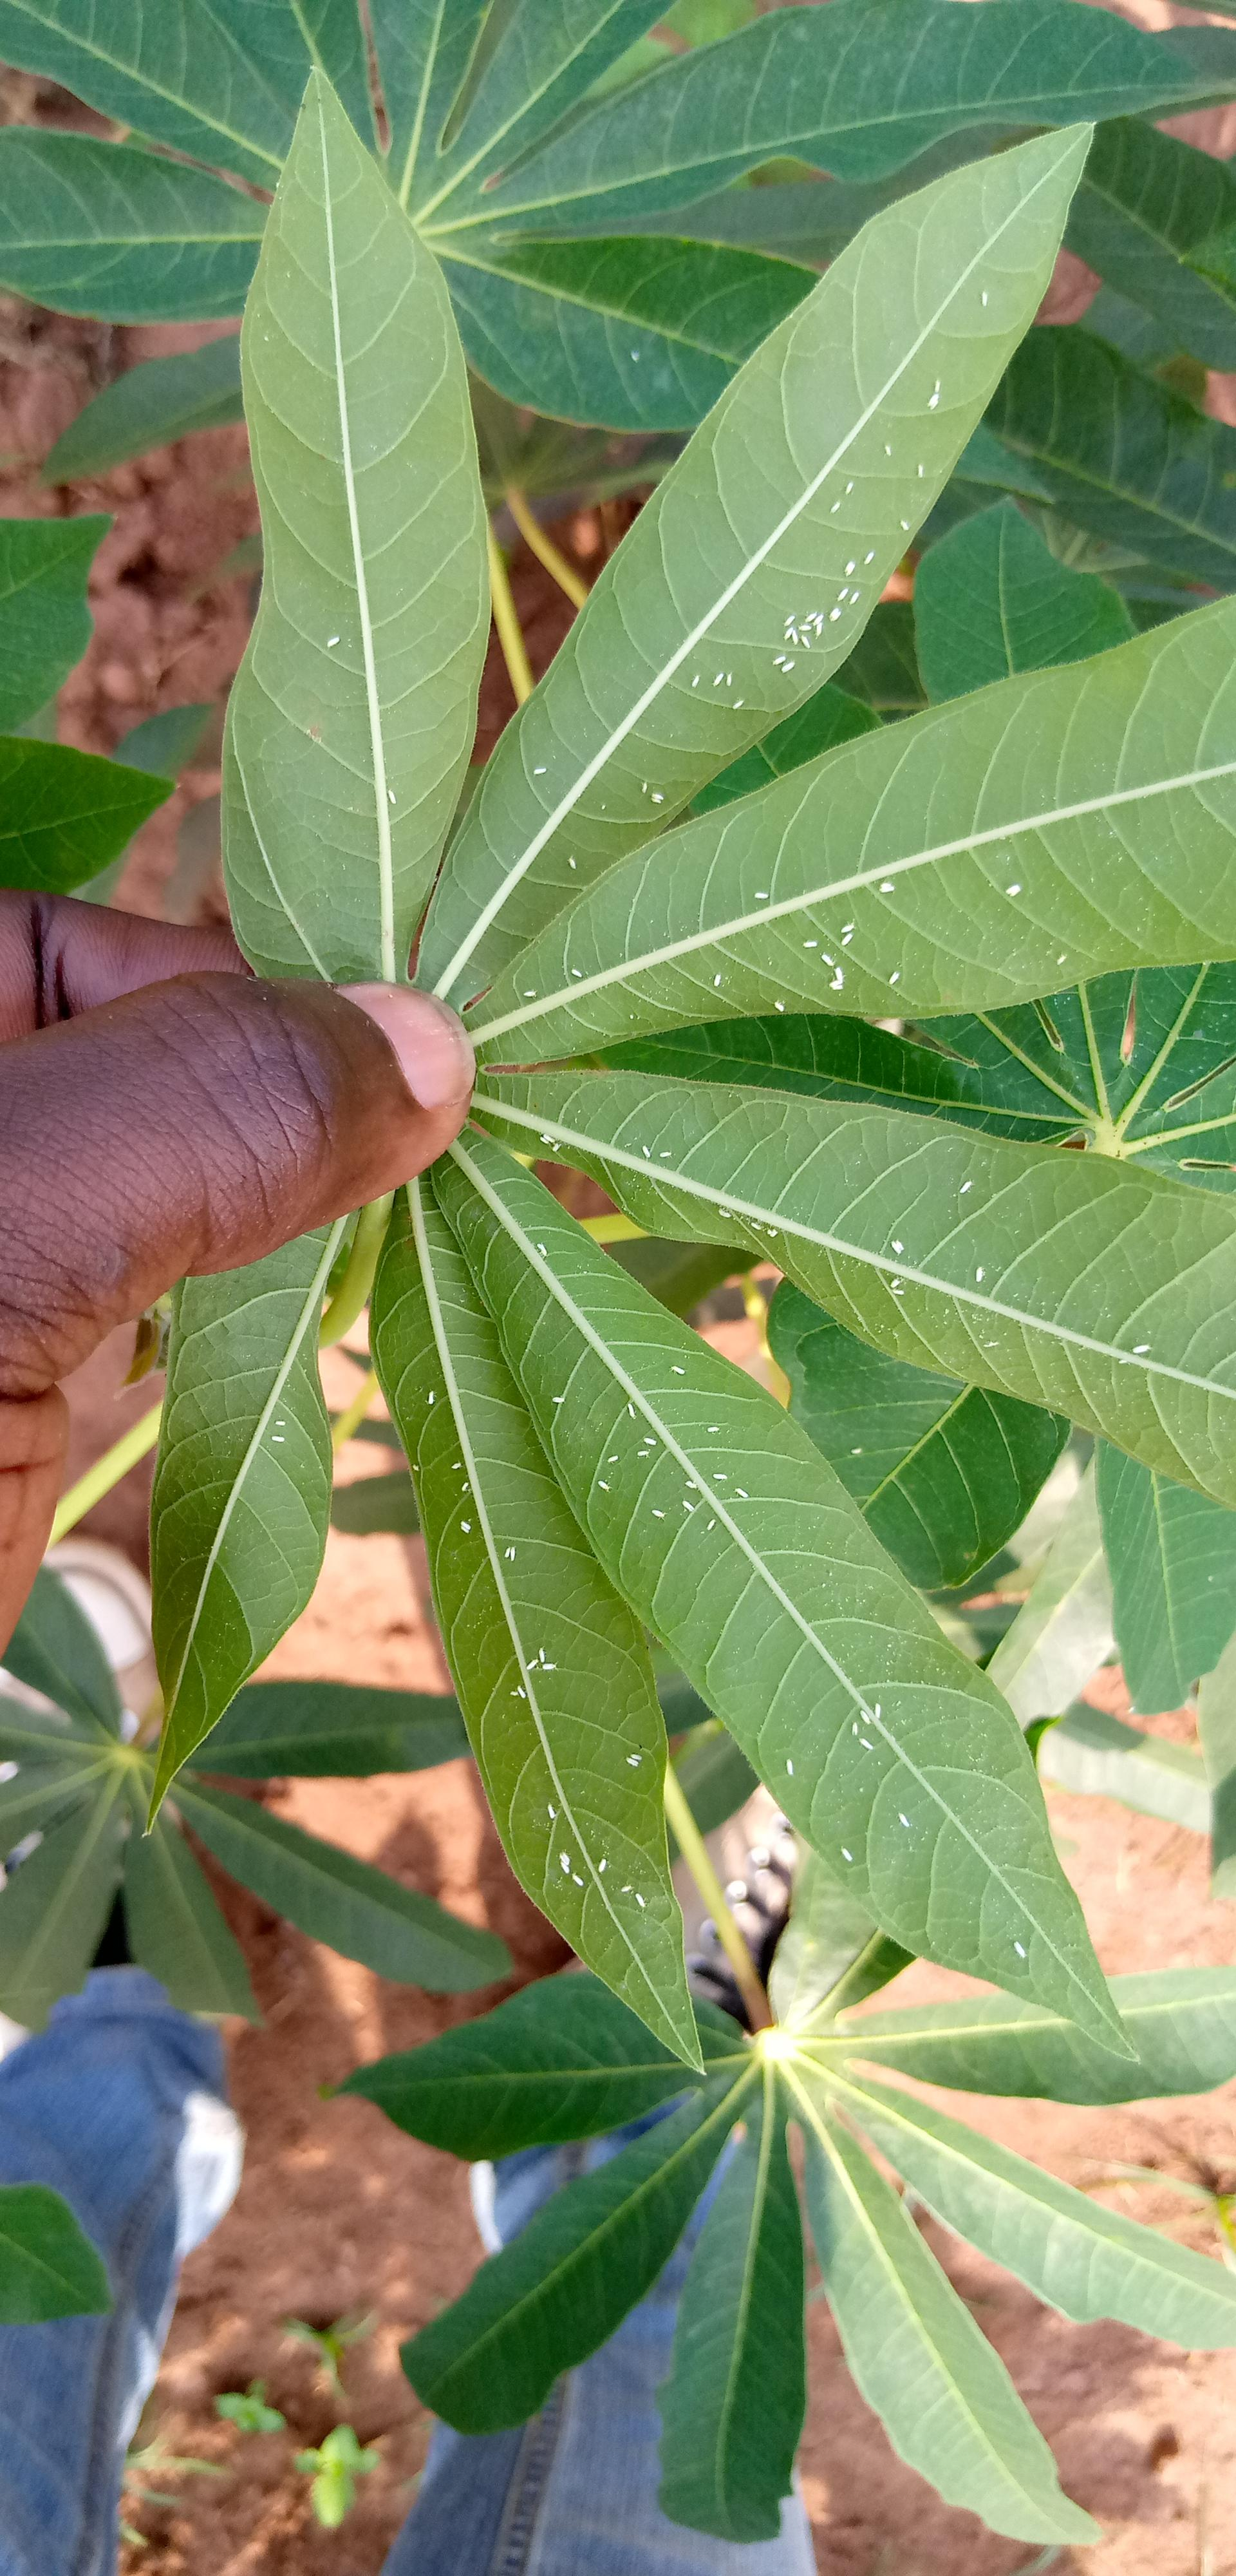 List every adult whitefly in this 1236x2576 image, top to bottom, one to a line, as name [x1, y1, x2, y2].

whitefly [980, 289, 990, 308]
whitefly [932, 376, 942, 393]
whitefly [927, 393, 940, 412]
whitefly [883, 442, 893, 459]
whitefly [916, 462, 925, 481]
whitefly [845, 480, 854, 496]
whitefly [829, 500, 843, 517]
whitefly [898, 518, 912, 533]
whitefly [863, 551, 876, 564]
whitefly [843, 558, 856, 578]
whitefly [836, 586, 849, 601]
whitefly [849, 590, 861, 607]
whitefly [827, 607, 843, 623]
whitefly [805, 611, 816, 622]
whitefly [816, 612, 824, 640]
whitefly [782, 614, 796, 627]
whitefly [798, 624, 812, 632]
whitefly [783, 627, 799, 646]
whitefly [326, 634, 344, 649]
whitefly [800, 634, 810, 650]
whitefly [772, 654, 787, 666]
whitefly [779, 661, 796, 674]
whitefly [711, 668, 724, 687]
whitefly [725, 670, 734, 688]
whitefly [690, 672, 702, 688]
whitefly [731, 697, 751, 712]
whitefly [532, 766, 548, 776]
whitefly [639, 779, 650, 795]
whitefly [387, 788, 398, 806]
whitefly [650, 791, 665, 804]
whitefly [566, 854, 580, 871]
whitefly [877, 882, 896, 894]
whitefly [1004, 882, 1023, 898]
whitefly [753, 891, 772, 901]
whitefly [839, 922, 857, 934]
whitefly [839, 932, 856, 948]
whitefly [801, 939, 821, 949]
whitefly [821, 952, 835, 967]
whitefly [1056, 953, 1067, 967]
whitefly [834, 967, 847, 981]
whitefly [569, 967, 585, 978]
whitefly [886, 971, 902, 985]
whitefly [711, 972, 724, 989]
whitefly [827, 980, 848, 991]
whitefly [521, 989, 539, 999]
whitefly [773, 999, 787, 1014]
whitefly [539, 1133, 556, 1144]
whitefly [552, 1142, 562, 1153]
whitefly [641, 1144, 651, 1159]
whitefly [659, 1150, 674, 1159]
whitefly [957, 1179, 975, 1195]
whitefly [717, 1207, 734, 1219]
whitefly [749, 1222, 762, 1231]
whitefly [766, 1227, 778, 1240]
whitefly [889, 1238, 906, 1255]
whitefly [536, 1242, 550, 1257]
whitefly [973, 1265, 985, 1284]
whitefly [888, 1277, 901, 1289]
whitefly [891, 1289, 906, 1296]
whitefly [1130, 1343, 1152, 1354]
whitefly [669, 1363, 687, 1377]
whitefly [426, 1389, 438, 1406]
whitefly [551, 1396, 566, 1405]
whitefly [626, 1401, 635, 1419]
whitefly [274, 1419, 288, 1427]
whitefly [705, 1425, 722, 1433]
whitefly [270, 1434, 286, 1443]
whitefly [642, 1437, 658, 1446]
whitefly [849, 1444, 864, 1457]
whitefly [635, 1448, 651, 1458]
whitefly [605, 1454, 621, 1464]
whitefly [450, 1459, 463, 1470]
whitefly [711, 1473, 729, 1481]
whitefly [596, 1479, 612, 1492]
whitefly [684, 1479, 698, 1490]
whitefly [460, 1480, 471, 1493]
whitefly [733, 1486, 750, 1499]
whitefly [680, 1499, 697, 1513]
whitefly [650, 1509, 667, 1519]
whitefly [706, 1517, 717, 1532]
whitefly [458, 1519, 473, 1535]
whitefly [503, 1544, 516, 1562]
whitefly [538, 1647, 547, 1663]
whitefly [527, 1656, 539, 1671]
whitefly [541, 1662, 558, 1671]
whitefly [508, 1683, 527, 1700]
whitefly [873, 1701, 883, 1719]
whitefly [858, 1709, 872, 1726]
whitefly [851, 1719, 859, 1738]
whitefly [858, 1736, 874, 1751]
whitefly [625, 1750, 645, 1768]
whitefly [784, 1757, 794, 1776]
whitefly [546, 1801, 558, 1819]
whitefly [896, 1810, 911, 1828]
whitefly [840, 1845, 854, 1863]
whitefly [557, 1850, 572, 1875]
whitefly [597, 1857, 608, 1873]
whitefly [570, 1873, 584, 1888]
whitefly [619, 1884, 632, 1893]
whitefly [634, 1892, 647, 1908]
whitefly [1012, 1939, 1026, 1958]